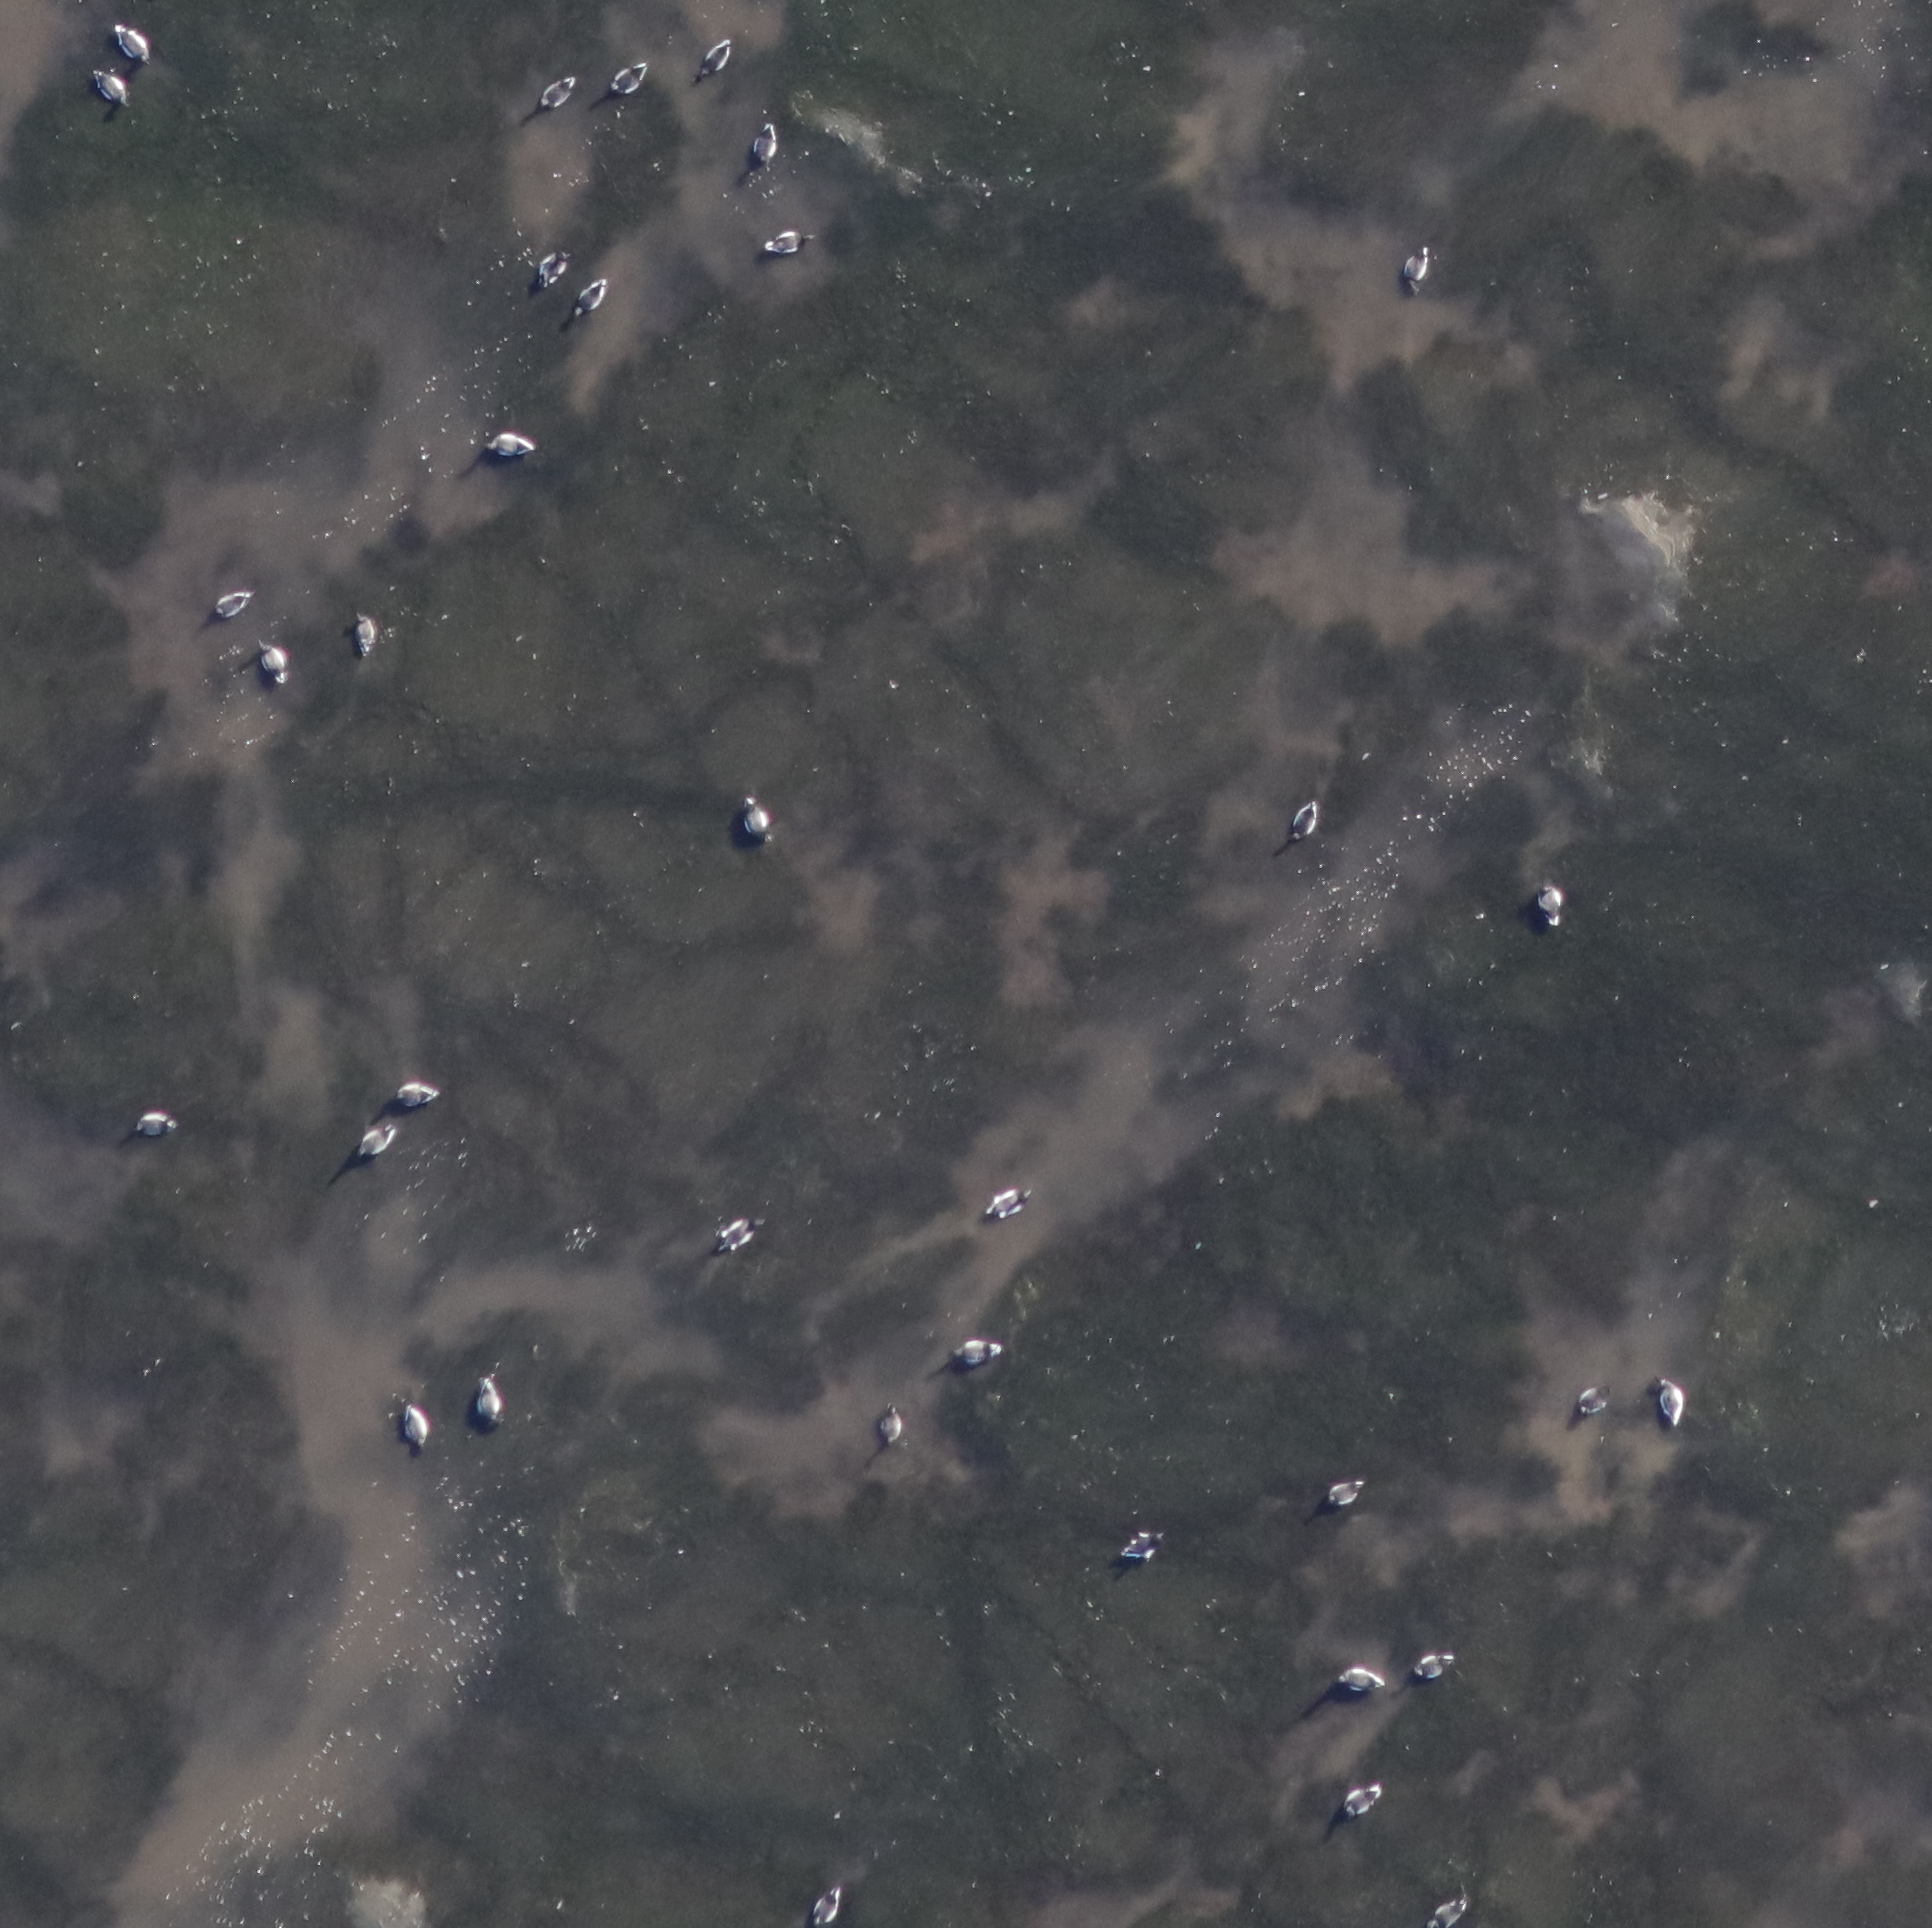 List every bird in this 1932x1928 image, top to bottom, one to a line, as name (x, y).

brant (133, 44)
brant (715, 58)
brant (629, 81)
brant (112, 86)
brant (555, 94)
brant (765, 147)
brant (786, 242)
brant (552, 265)
brant (1418, 268)
brant (590, 299)
brant (510, 444)
brant (231, 605)
brant (365, 636)
brant (274, 663)
brant (755, 819)
brant (1304, 821)
brant (1550, 901)
brant (417, 1095)
brant (152, 1125)
brant (376, 1139)
brant (1007, 1206)
brant (737, 1236)
brant (977, 1353)
brant (488, 1402)
brant (1593, 1402)
brant (1671, 1403)
brant (412, 1426)
brant (892, 1426)
brant (1345, 1495)
brant (1144, 1546)
brant (1435, 1664)
brant (1361, 1680)
brant (1361, 1801)
brant (823, 1909)
brant (1449, 1914)